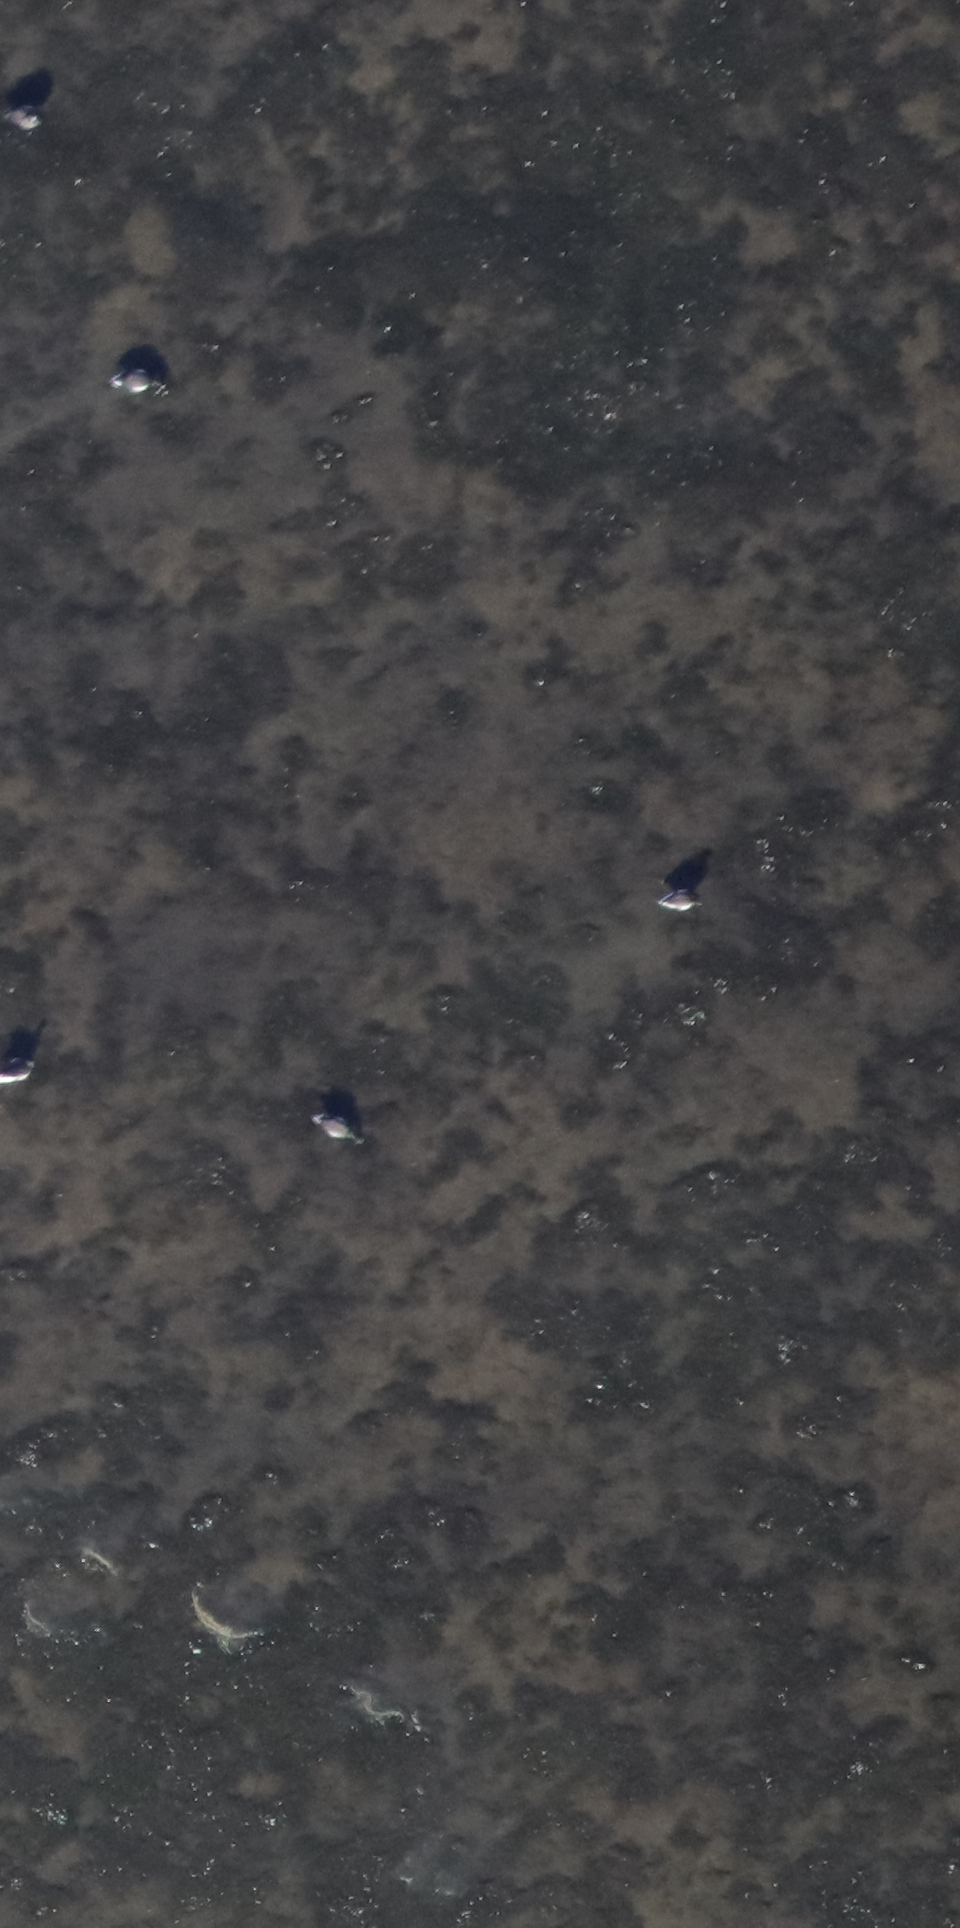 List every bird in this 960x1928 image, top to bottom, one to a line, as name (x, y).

brant (20, 118)
brant (137, 381)
brant (679, 899)
brant (11, 1070)
brant (337, 1127)